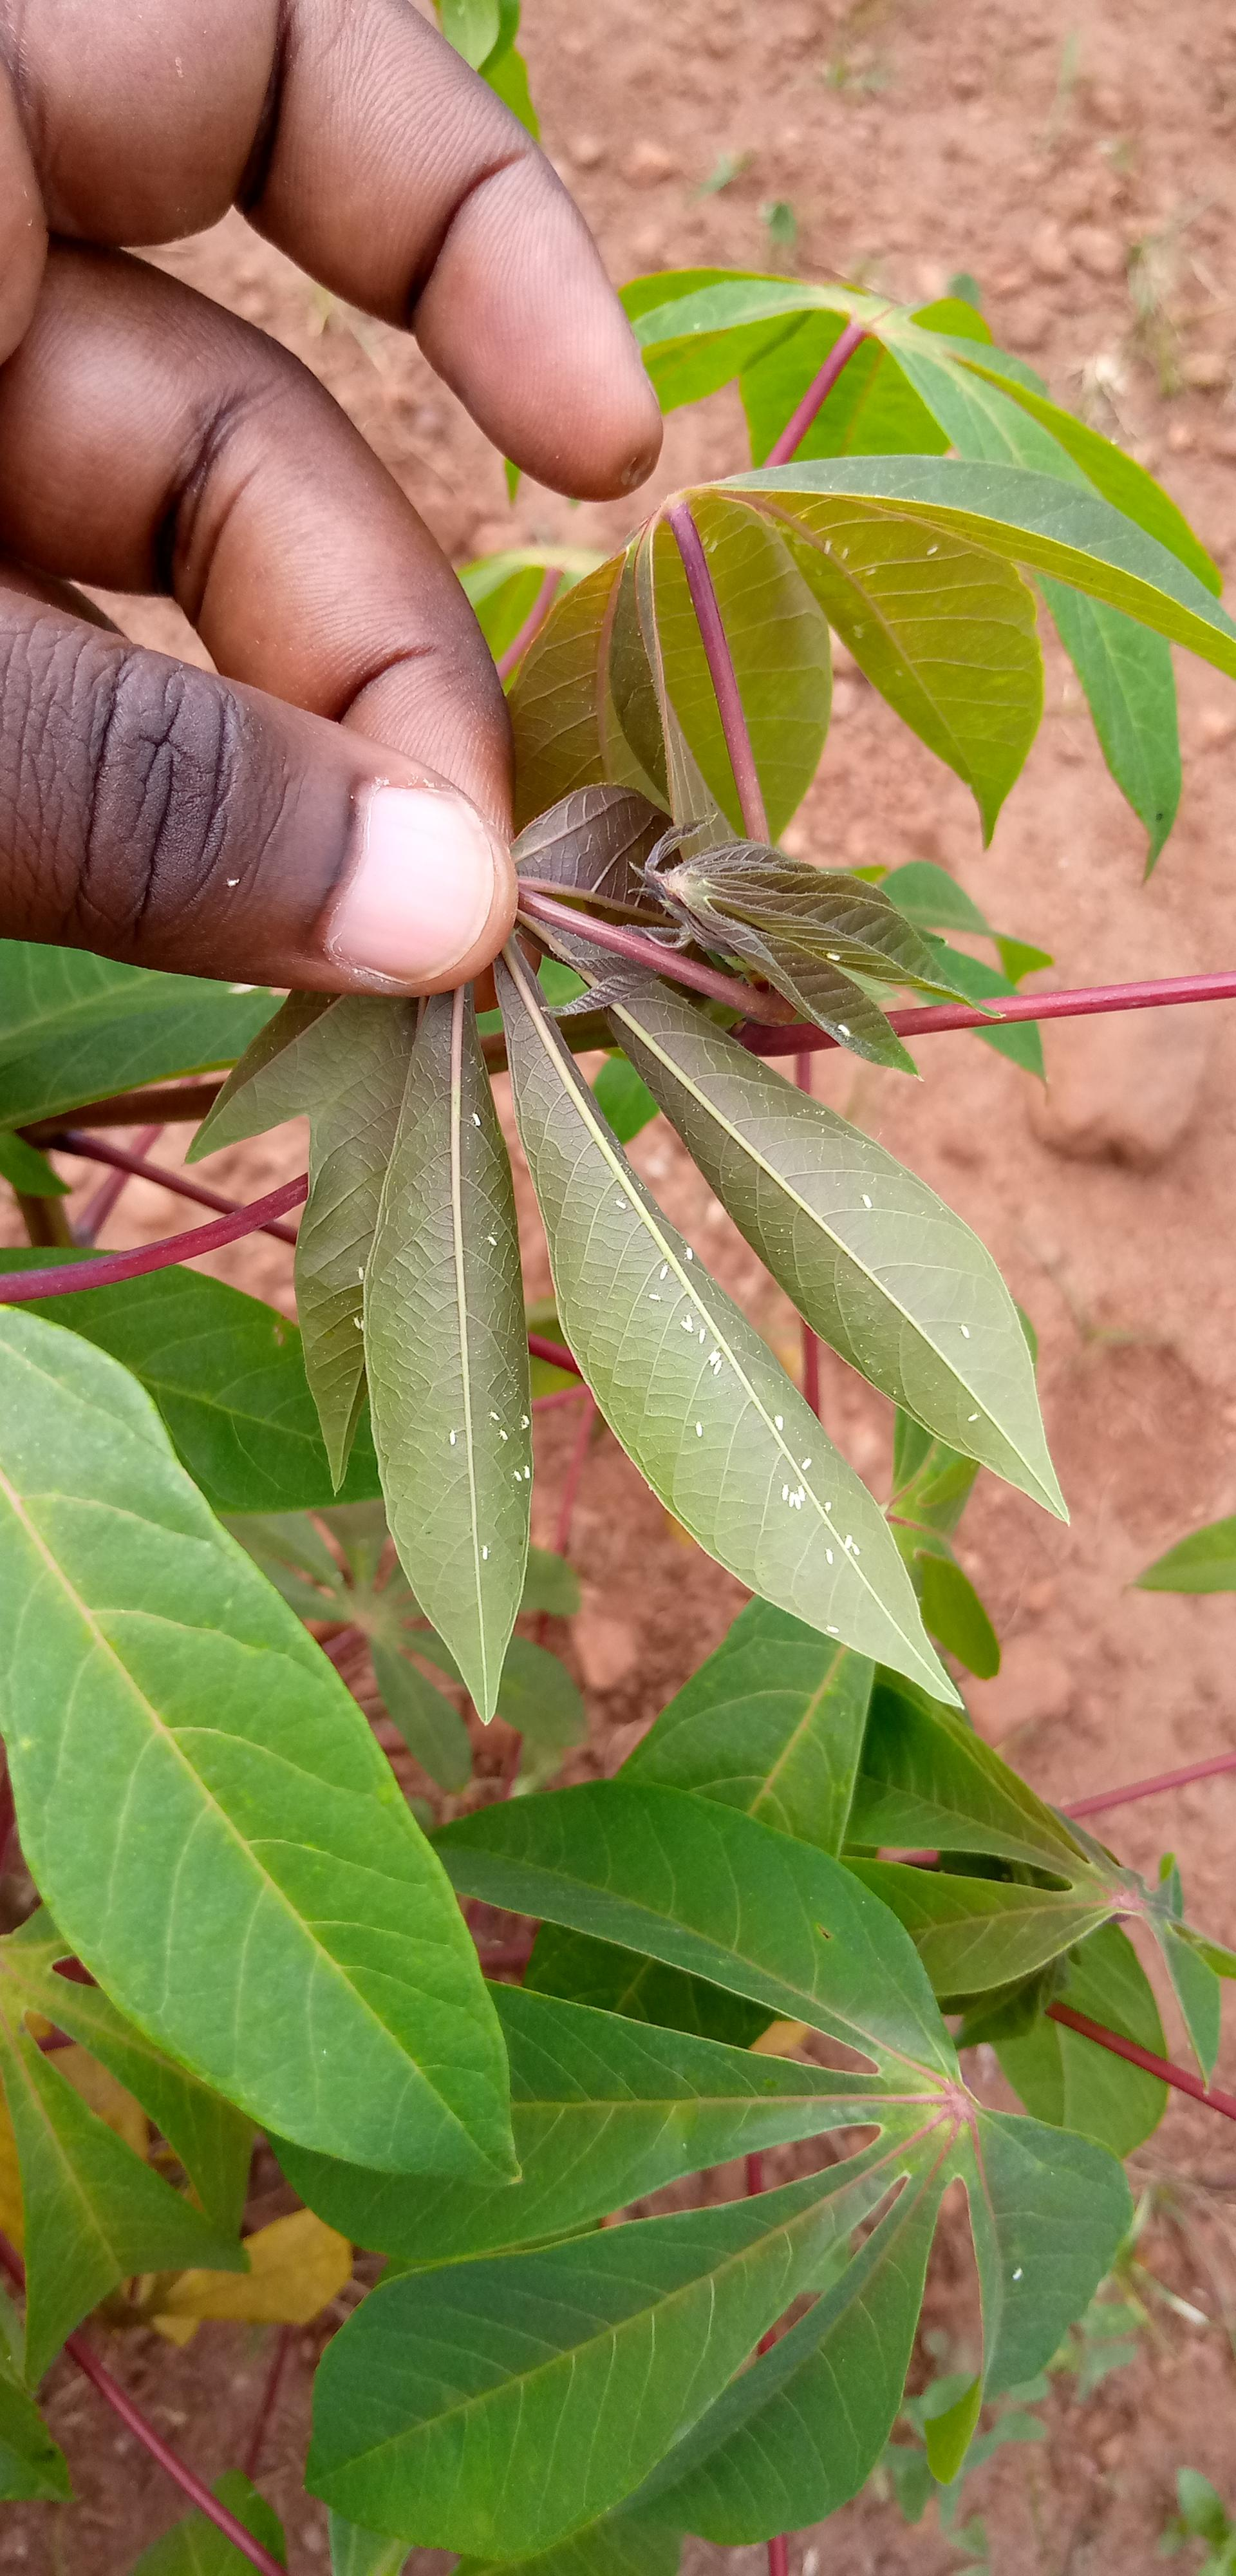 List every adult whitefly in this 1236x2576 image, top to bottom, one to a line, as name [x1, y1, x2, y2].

whitefly [820, 538, 831, 558]
whitefly [923, 544, 942, 560]
whitefly [223, 875, 243, 889]
whitefly [825, 951, 843, 963]
whitefly [836, 1022, 853, 1041]
whitefly [469, 1110, 483, 1130]
whitefly [860, 1191, 876, 1212]
whitefly [613, 1197, 628, 1211]
whitefly [485, 1233, 500, 1250]
whitefly [683, 1244, 697, 1263]
whitefly [656, 1260, 672, 1283]
whitefly [356, 1264, 366, 1282]
whitefly [645, 1289, 663, 1304]
whitefly [684, 1313, 696, 1327]
whitefly [351, 1315, 361, 1331]
whitefly [678, 1319, 696, 1334]
whitefly [955, 1322, 972, 1342]
whitefly [697, 1325, 707, 1346]
whitefly [707, 1349, 718, 1362]
whitefly [711, 1351, 722, 1367]
whitefly [712, 1358, 722, 1378]
whitefly [487, 1408, 501, 1423]
whitefly [966, 1410, 984, 1426]
whitefly [519, 1412, 532, 1427]
whitefly [773, 1414, 778, 1428]
whitefly [778, 1414, 785, 1432]
whitefly [693, 1418, 706, 1440]
whitefly [445, 1427, 459, 1449]
whitefly [494, 1427, 511, 1442]
whitefly [799, 1454, 814, 1473]
whitefly [522, 1463, 532, 1481]
whitefly [511, 1468, 523, 1484]
whitefly [780, 1482, 790, 1502]
whitefly [796, 1484, 807, 1504]
whitefly [788, 1490, 795, 1508]
whitefly [794, 1491, 803, 1512]
whitefly [821, 1499, 834, 1515]
whitefly [843, 1532, 854, 1550]
whitefly [477, 1542, 491, 1565]
whitefly [850, 1542, 863, 1558]
whitefly [824, 1546, 834, 1567]
whitefly [823, 1624, 841, 1636]